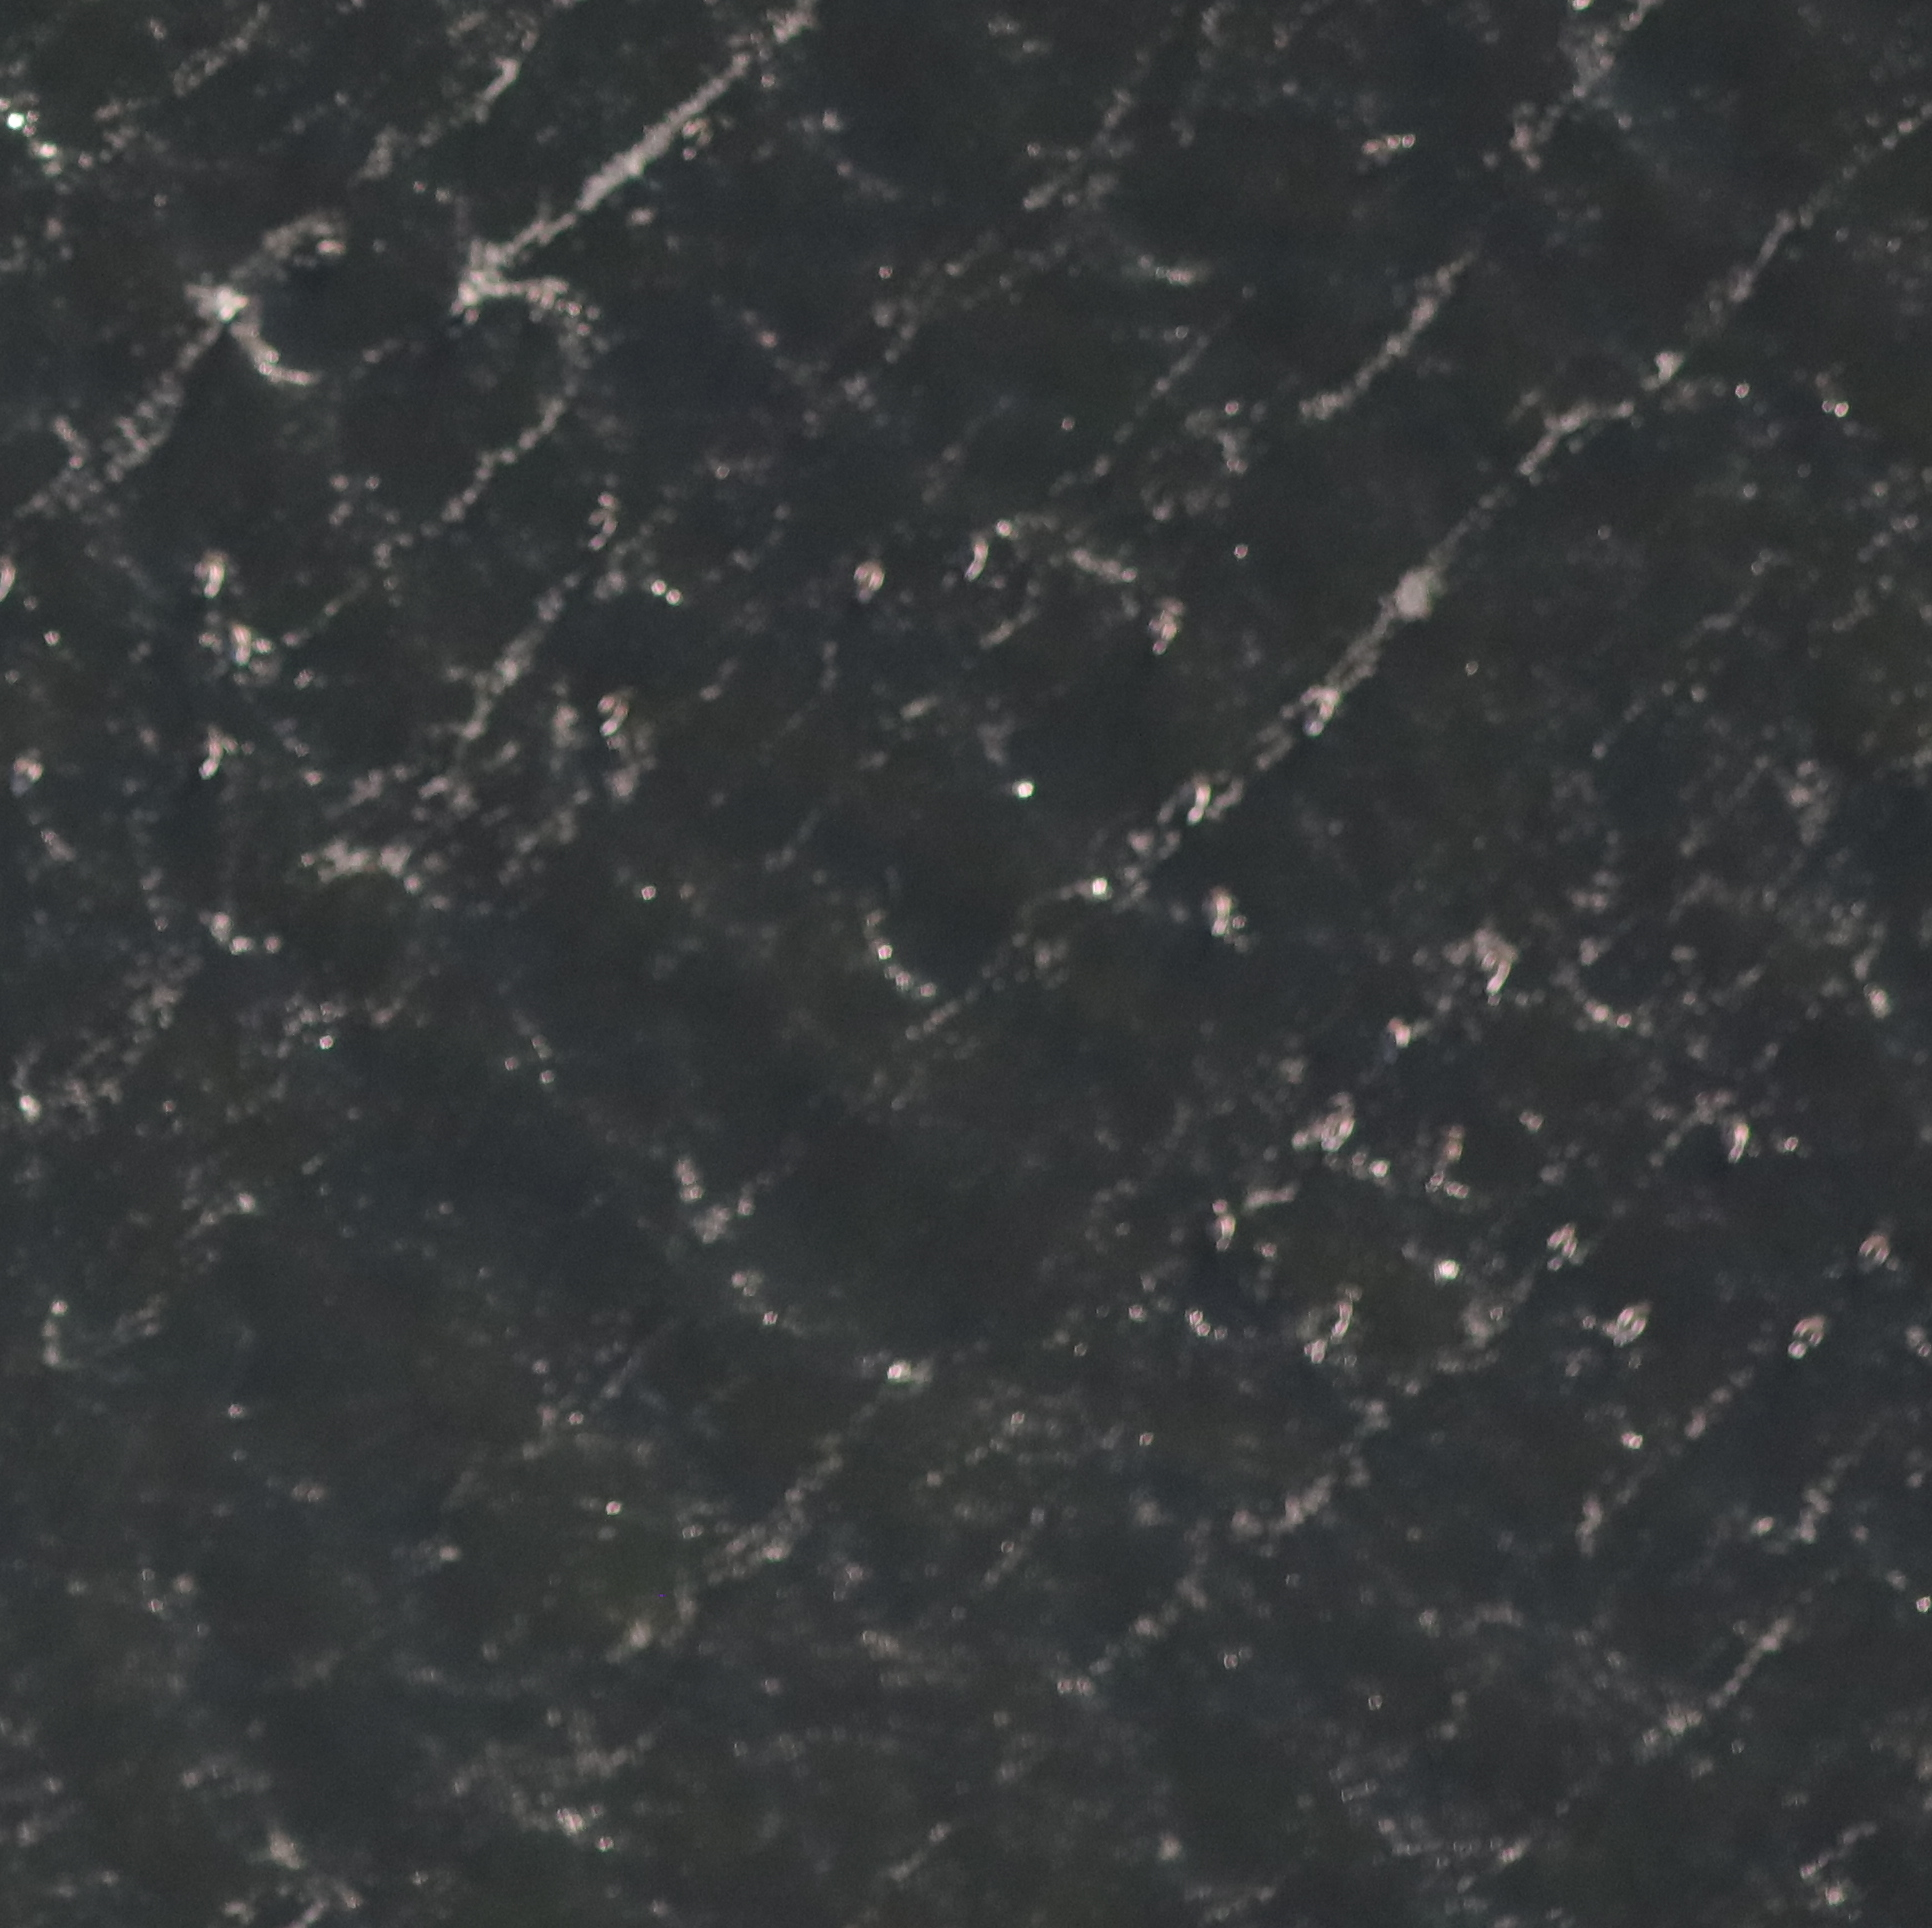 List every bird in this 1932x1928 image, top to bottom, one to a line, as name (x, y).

brant (461, 315)
brant (600, 528)
brant (972, 553)
brant (210, 571)
brant (865, 577)
brant (1160, 629)
brant (238, 642)
brant (1318, 712)
brant (610, 713)
brant (206, 753)
brant (27, 770)
brant (1203, 797)
brant (1219, 911)
brant (1494, 969)
brant (1335, 1123)
brant (1731, 1136)
brant (1219, 1228)
brant (1558, 1244)
brant (1874, 1252)
brant (1629, 1313)
brant (1802, 1337)